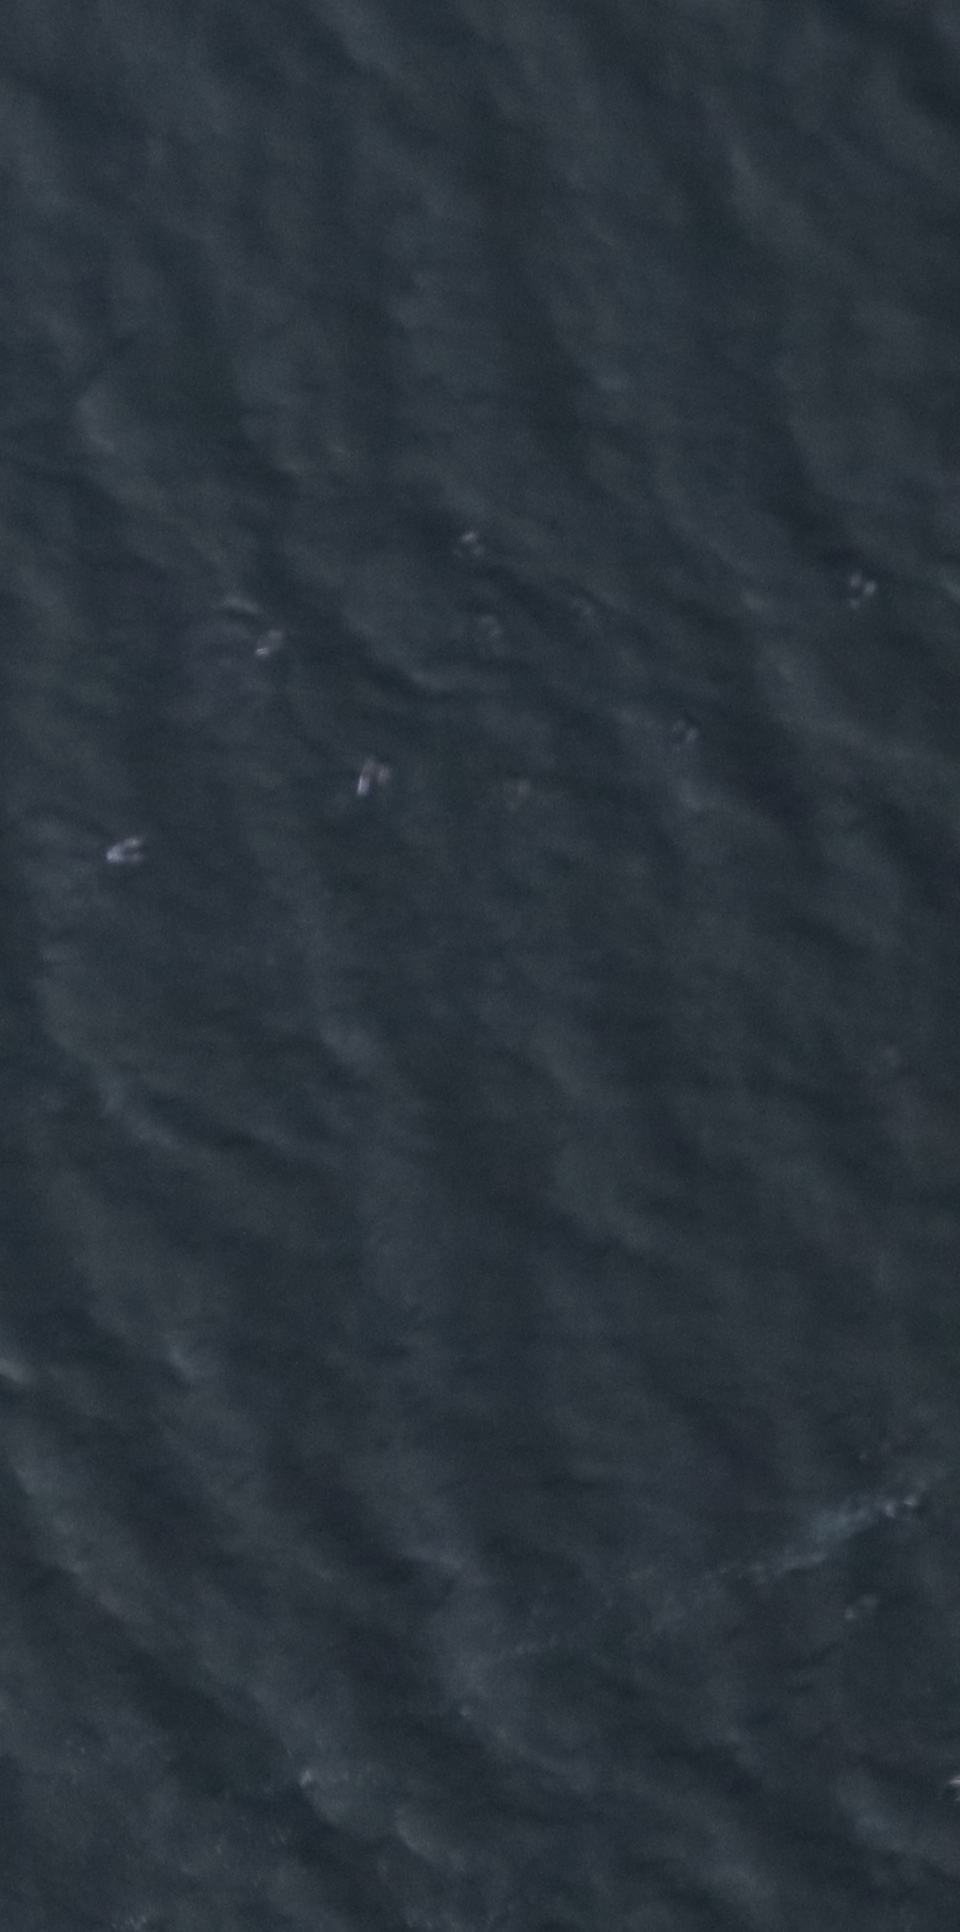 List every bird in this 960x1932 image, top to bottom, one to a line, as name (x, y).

brant (472, 543)
brant (857, 585)
brant (580, 609)
brant (493, 630)
brant (264, 643)
brant (679, 733)
brant (375, 777)
brant (520, 792)
brant (131, 851)
brant (902, 1509)
brant (865, 1609)
brant (951, 1793)